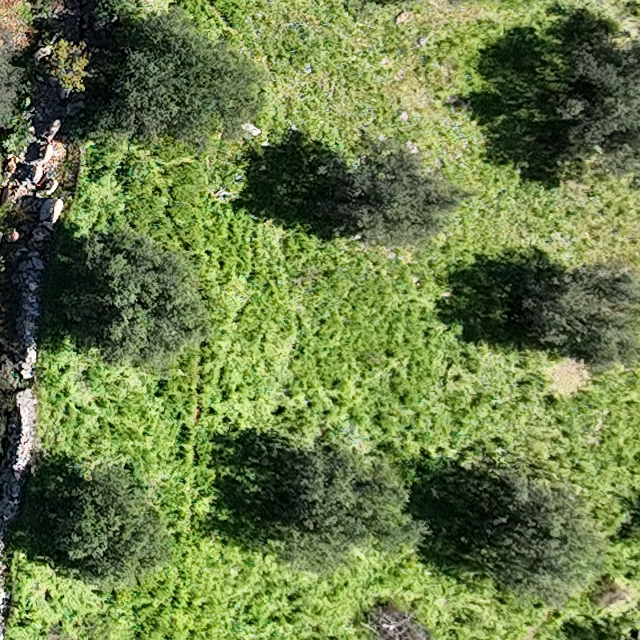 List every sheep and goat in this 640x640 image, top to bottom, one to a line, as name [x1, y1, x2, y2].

sheep [77, 0, 87, 4]
sheep [33, 45, 53, 68]
sheep [45, 120, 60, 143]
sheep [36, 145, 52, 166]
sheep [4, 156, 18, 176]
sheep [33, 167, 44, 182]
sheep [45, 179, 58, 195]
sheep [0, 186, 9, 209]
sheep [51, 198, 63, 223]
sheep [4, 229, 19, 242]